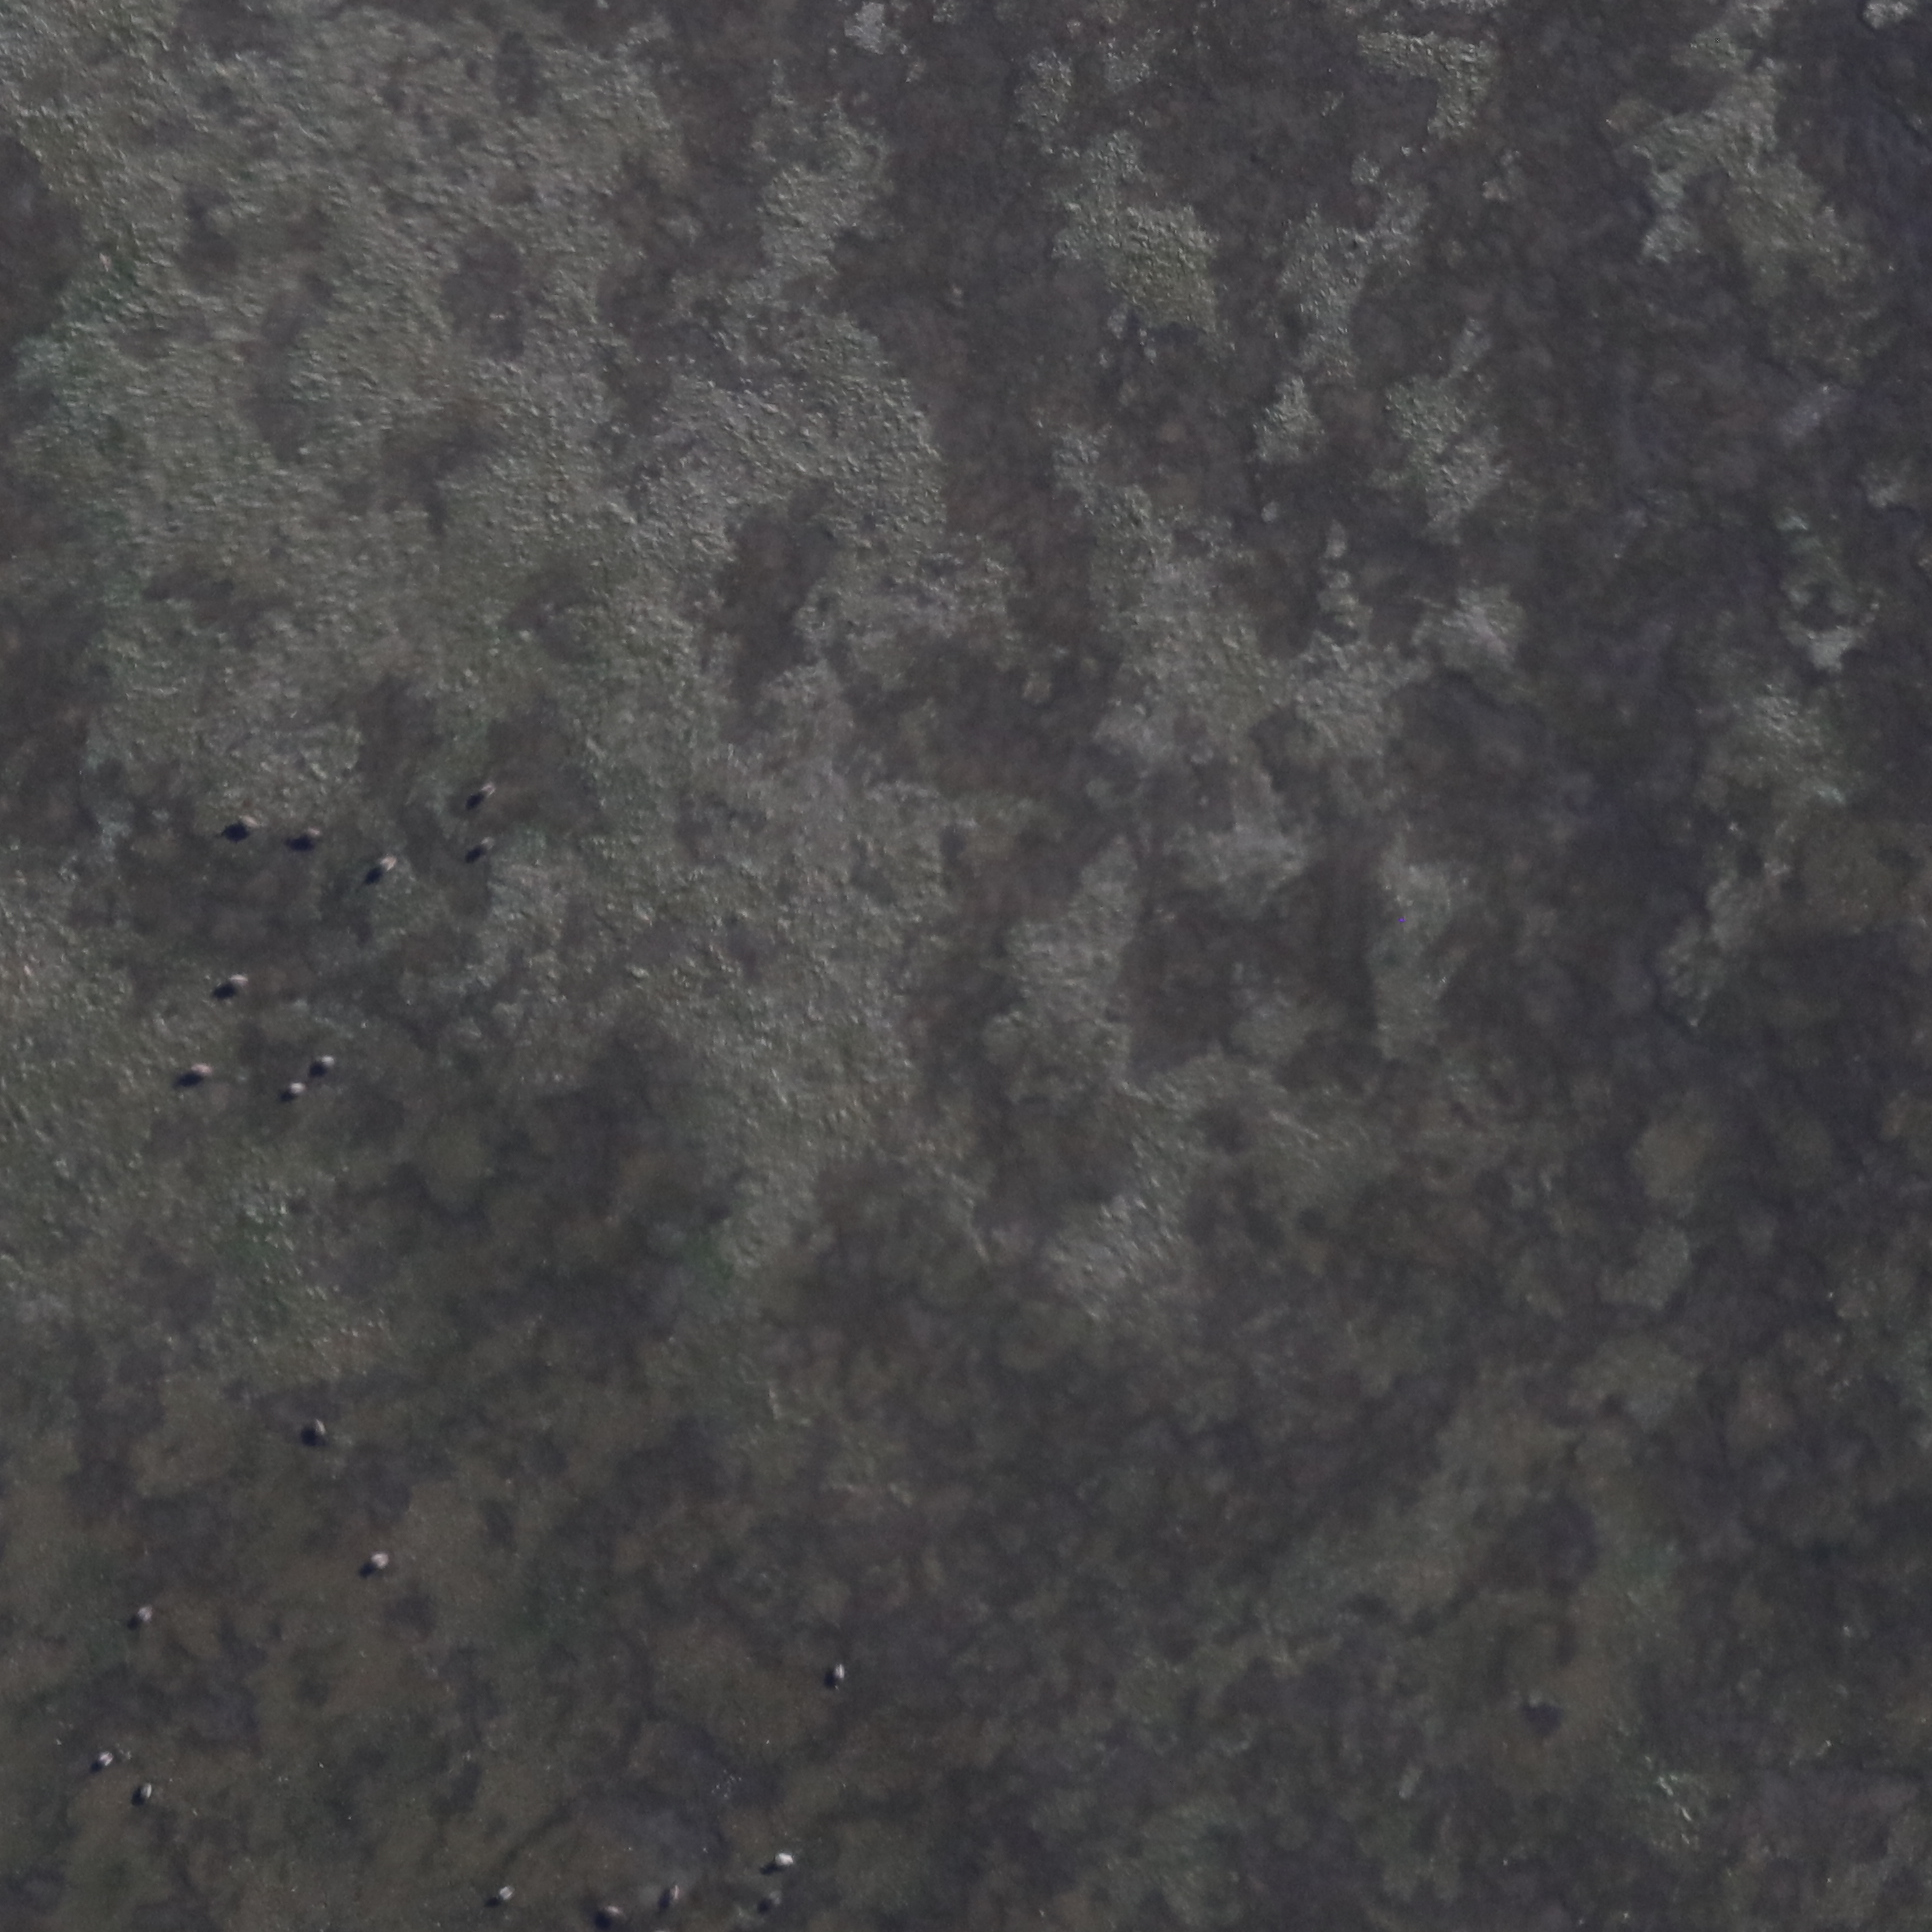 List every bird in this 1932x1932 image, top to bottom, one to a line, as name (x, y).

Canada goose (488, 792)
Canada goose (248, 826)
Canada goose (308, 834)
Canada goose (487, 845)
Canada goose (388, 863)
Canada goose (240, 981)
Canada goose (328, 1061)
Canada goose (196, 1068)
Canada goose (298, 1092)
Canada goose (322, 1430)
Canada goose (376, 1557)
Canada goose (146, 1617)
Canada goose (839, 1673)
Canada goose (103, 1757)
Canada goose (147, 1792)
Canada goose (786, 1860)
Canada goose (672, 1891)
Canada goose (506, 1893)
Canada goose (775, 1900)
Canada goose (612, 1913)